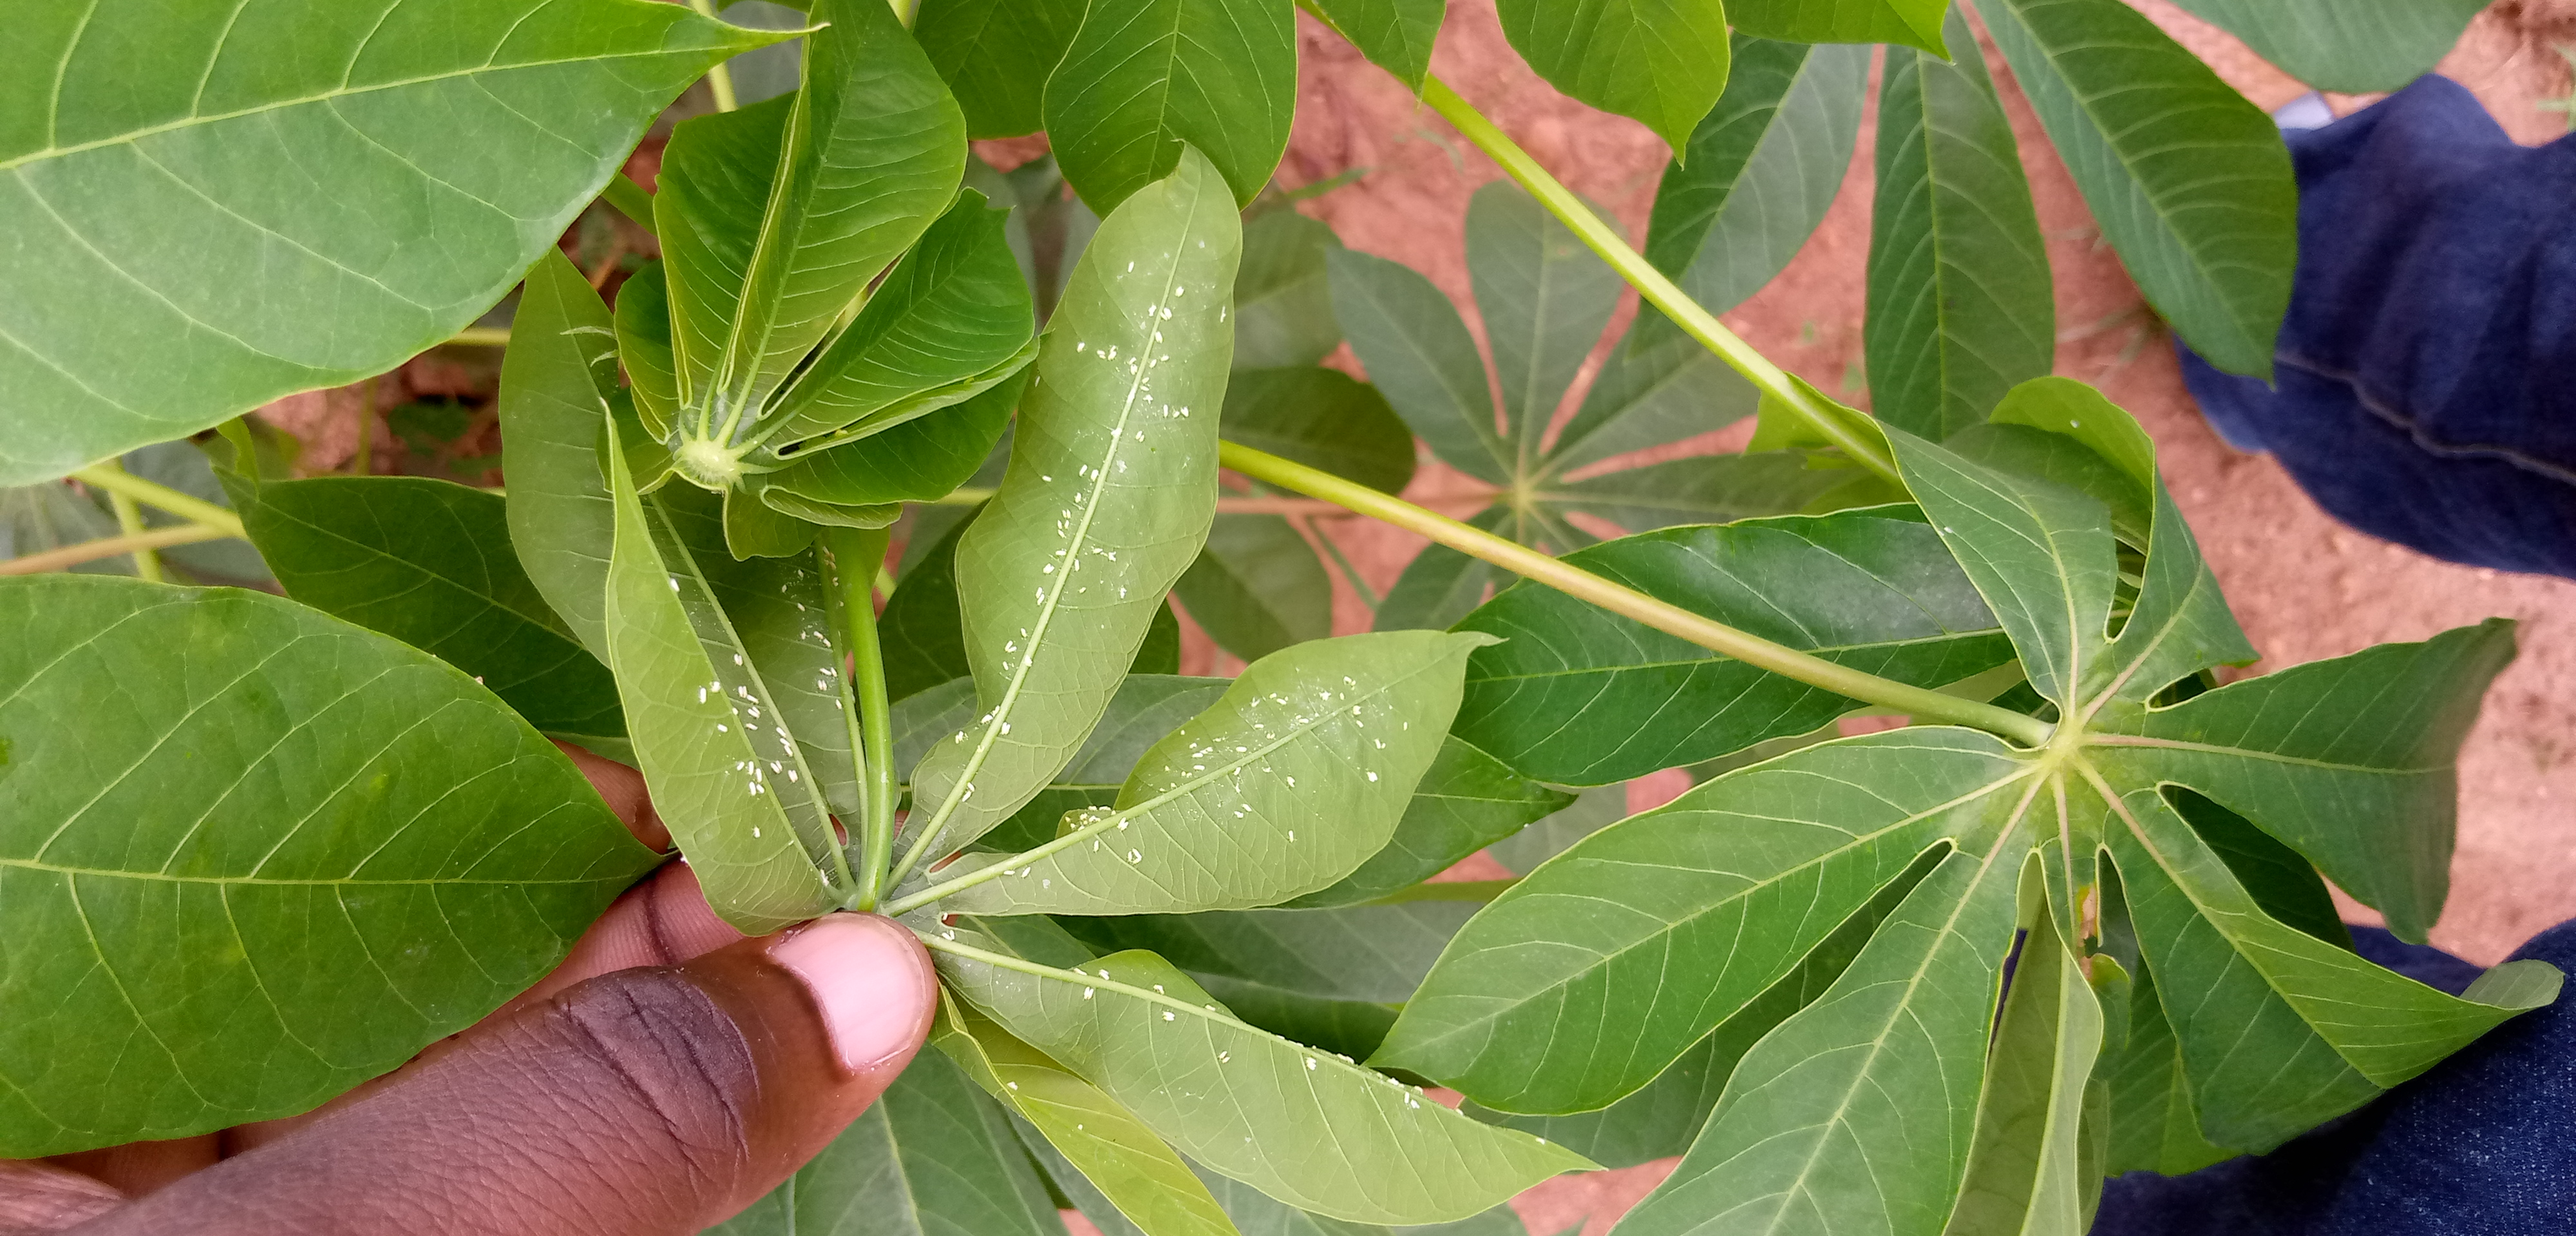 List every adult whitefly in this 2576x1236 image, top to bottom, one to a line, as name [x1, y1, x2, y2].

whitefly [1124, 259, 1137, 274]
whitefly [1174, 285, 1182, 299]
whitefly [1179, 288, 1186, 298]
whitefly [1147, 302, 1159, 320]
whitefly [1163, 306, 1174, 320]
whitefly [1159, 311, 1168, 321]
whitefly [1155, 331, 1164, 346]
whitefly [1075, 339, 1086, 355]
whitefly [1095, 350, 1105, 355]
whitefly [1159, 353, 1171, 364]
whitefly [1098, 355, 1106, 361]
whitefly [1128, 356, 1138, 365]
whitefly [1148, 358, 1158, 370]
whitefly [1135, 363, 1139, 374]
whitefly [1130, 364, 1135, 377]
whitefly [1141, 376, 1151, 384]
whitefly [1138, 384, 1151, 393]
whitefly [1141, 393, 1155, 406]
whitefly [1162, 402, 1170, 420]
whitefly [1180, 405, 1191, 419]
whitefly [1173, 410, 1180, 420]
whitefly [1135, 429, 1142, 440]
whitefly [1139, 434, 1145, 444]
whitefly [1077, 463, 1089, 478]
whitefly [1089, 469, 1099, 482]
whitefly [1039, 474, 1056, 485]
whitefly [1072, 491, 1084, 506]
whitefly [1060, 507, 1066, 520]
whitefly [1066, 507, 1074, 519]
whitefly [1056, 518, 1063, 530]
whitefly [1063, 520, 1071, 530]
whitefly [1057, 530, 1066, 539]
whitefly [1092, 547, 1105, 555]
whitefly [1052, 548, 1068, 557]
whitefly [1073, 557, 1081, 573]
whitefly [1042, 562, 1052, 574]
whitefly [1046, 565, 1056, 576]
whitefly [796, 568, 806, 579]
whitefly [668, 577, 681, 594]
whitefly [780, 582, 790, 595]
whitefly [1035, 585, 1044, 599]
whitefly [1076, 585, 1088, 595]
whitefly [1036, 592, 1046, 608]
whitefly [796, 602, 807, 613]
whitefly [1019, 625, 1030, 639]
whitefly [799, 628, 809, 642]
whitefly [811, 630, 824, 639]
whitefly [822, 638, 833, 650]
whitefly [1005, 640, 1014, 653]
whitefly [1008, 645, 1018, 654]
whitefly [733, 652, 738, 666]
whitefly [739, 653, 744, 668]
whitefly [1021, 654, 1035, 668]
whitefly [1001, 660, 1010, 672]
whitefly [829, 666, 839, 679]
whitefly [817, 667, 832, 677]
whitefly [1343, 675, 1352, 683]
whitefly [822, 678, 829, 691]
whitefly [708, 679, 723, 695]
whitefly [817, 679, 824, 691]
whitefly [1350, 679, 1356, 687]
whitefly [737, 684, 743, 700]
whitefly [743, 684, 748, 699]
whitefly [697, 686, 708, 704]
whitefly [1338, 691, 1347, 701]
whitefly [1267, 691, 1278, 698]
whitefly [746, 693, 759, 706]
whitefly [1249, 695, 1262, 709]
whitefly [833, 697, 845, 710]
whitefly [1275, 698, 1287, 706]
whitefly [1352, 705, 1361, 711]
whitefly [751, 706, 761, 715]
whitefly [746, 707, 761, 719]
whitefly [1352, 711, 1363, 716]
whitefly [980, 713, 993, 726]
whitefly [1294, 714, 1303, 720]
whitefly [1298, 718, 1310, 724]
whitefly [714, 720, 732, 736]
whitefly [1355, 720, 1366, 729]
whitefly [1000, 720, 1007, 735]
whitefly [1402, 720, 1409, 732]
whitefly [744, 722, 759, 733]
whitefly [1005, 722, 1012, 736]
whitefly [1253, 722, 1265, 729]
whitefly [775, 726, 788, 738]
whitefly [958, 729, 967, 744]
whitefly [1265, 731, 1271, 740]
whitefly [1271, 731, 1276, 740]
whitefly [954, 733, 960, 745]
whitefly [778, 737, 793, 748]
whitefly [1373, 738, 1381, 751]
whitefly [1188, 742, 1198, 749]
whitefly [1381, 742, 1388, 749]
whitefly [784, 745, 793, 758]
whitefly [1233, 745, 1248, 754]
whitefly [1205, 745, 1214, 753]
whitefly [1198, 750, 1208, 755]
whitefly [1190, 753, 1204, 758]
whitefly [746, 758, 755, 776]
whitefly [775, 759, 784, 771]
whitefly [735, 760, 746, 772]
whitefly [769, 762, 781, 774]
whitefly [1164, 764, 1171, 773]
whitefly [1192, 764, 1206, 771]
whitefly [1233, 765, 1242, 777]
whitefly [755, 766, 764, 783]
whitefly [787, 769, 795, 783]
whitefly [791, 769, 799, 782]
whitefly [1180, 770, 1186, 777]
whitefly [1365, 771, 1375, 783]
whitefly [1370, 771, 1379, 781]
whitefly [1286, 775, 1296, 783]
whitefly [748, 781, 757, 798]
whitefly [966, 781, 976, 793]
whitefly [1169, 781, 1177, 788]
whitefly [1288, 781, 1295, 788]
whitefly [755, 783, 766, 795]
whitefly [960, 789, 973, 803]
whitefly [1241, 802, 1253, 814]
whitefly [1086, 805, 1097, 811]
whitefly [1099, 805, 1108, 810]
whitefly [1234, 810, 1244, 815]
whitefly [1079, 812, 1088, 820]
whitefly [1236, 814, 1245, 819]
whitefly [1063, 815, 1072, 823]
whitefly [1088, 815, 1097, 823]
whitefly [1116, 816, 1126, 829]
whitefly [1121, 821, 1130, 832]
whitefly [1069, 821, 1077, 830]
whitefly [751, 823, 762, 839]
whitefly [1287, 828, 1297, 844]
whitefly [1092, 839, 1100, 853]
whitefly [1132, 847, 1143, 858]
whitefly [1126, 850, 1133, 863]
whitefly [1132, 857, 1143, 866]
whitefly [1021, 866, 1032, 879]
whitefly [1002, 870, 1016, 877]
whitefly [941, 910, 949, 921]
whitefly [949, 928, 956, 941]
whitefly [941, 932, 952, 941]
whitefly [1073, 967, 1088, 976]
whitefly [1099, 968, 1110, 975]
whitefly [1098, 971, 1110, 981]
whitefly [1157, 983, 1166, 995]
whitefly [1083, 986, 1090, 1000]
whitefly [1087, 987, 1094, 1001]
whitefly [1204, 1004, 1218, 1012]
whitefly [1162, 1010, 1175, 1017]
whitefly [1162, 1016, 1175, 1023]
whitefly [1218, 1050, 1228, 1060]
whitefly [1336, 1053, 1347, 1062]
whitefly [1347, 1055, 1355, 1065]
whitefly [1221, 1056, 1231, 1065]
whitefly [1306, 1056, 1317, 1064]
whitefly [1306, 1060, 1317, 1068]
whitefly [1305, 1063, 1315, 1072]
whitefly [1386, 1077, 1399, 1087]
whitefly [1413, 1085, 1424, 1093]
whitefly [1402, 1090, 1410, 1105]
whitefly [1410, 1098, 1416, 1109]
whitefly [1414, 1099, 1422, 1110]
whitefly [1455, 1107, 1464, 1116]
whitefly [1533, 1134, 1546, 1146]